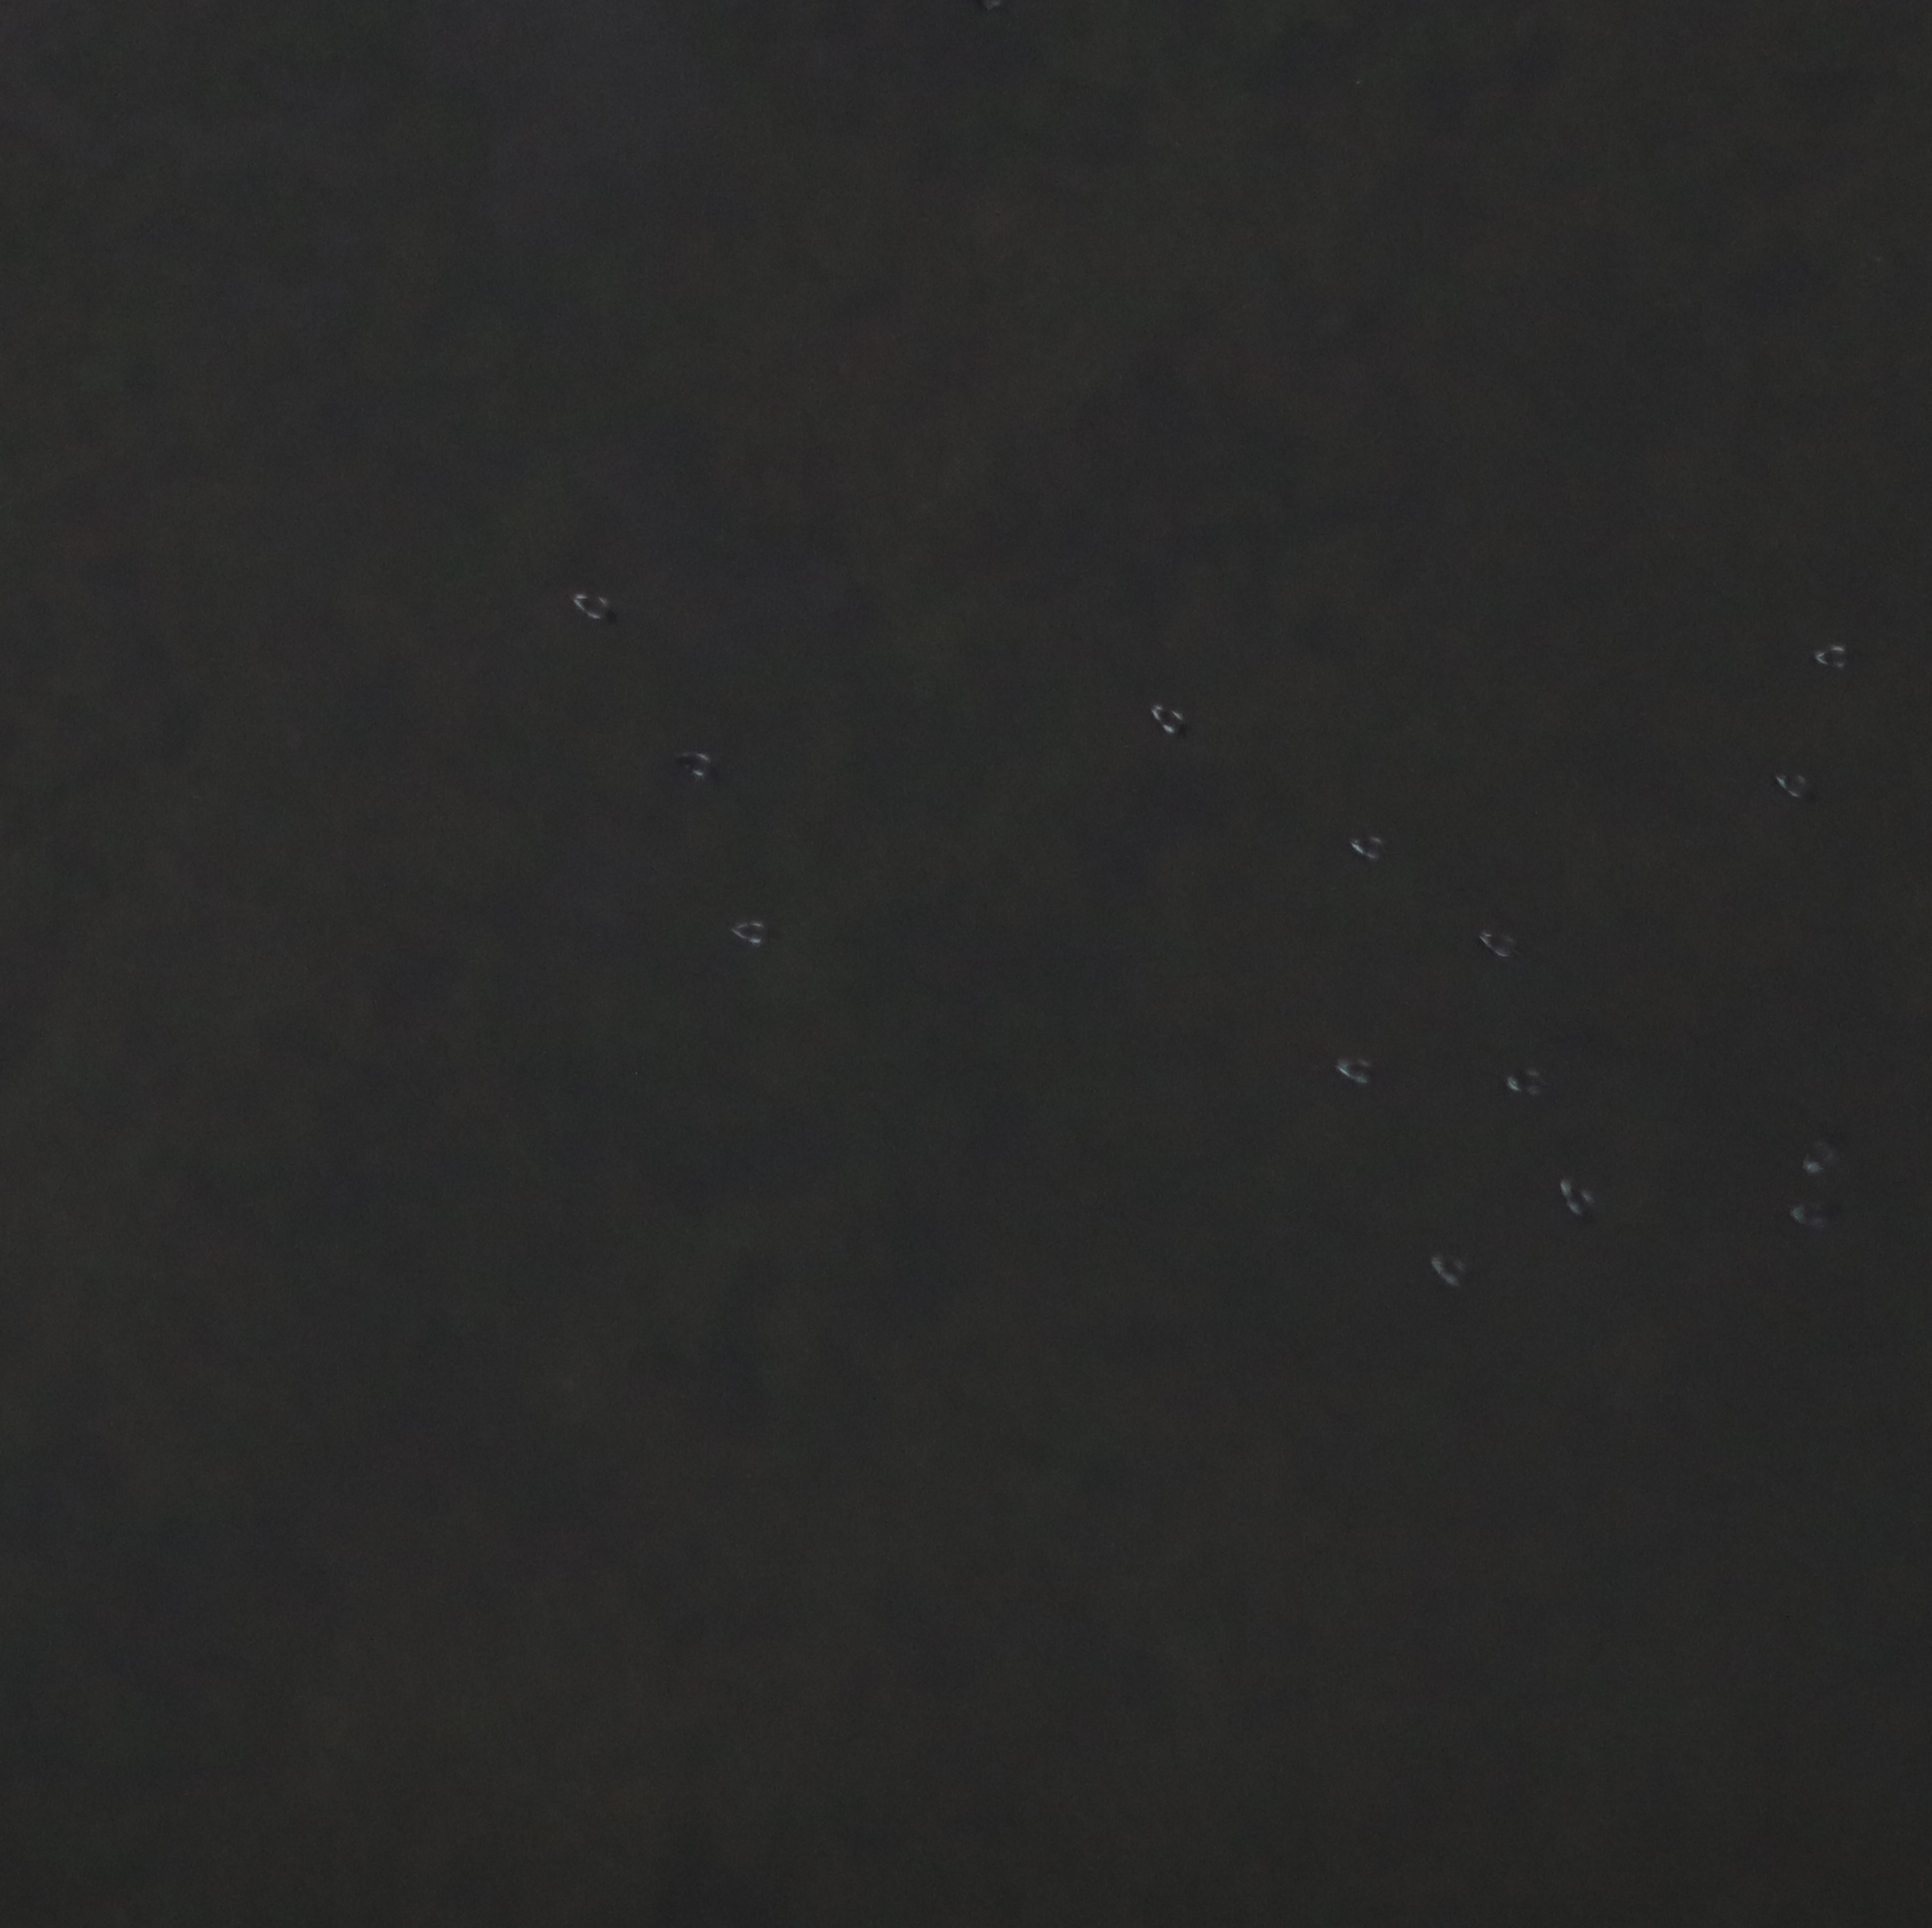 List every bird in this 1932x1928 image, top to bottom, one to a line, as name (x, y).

brant (594, 607)
brant (1836, 650)
brant (1170, 720)
brant (696, 762)
brant (1795, 786)
brant (1364, 849)
brant (1495, 937)
brant (754, 938)
brant (1350, 1069)
brant (1527, 1088)
brant (1824, 1155)
brant (1575, 1200)
brant (1814, 1220)
brant (1453, 1272)